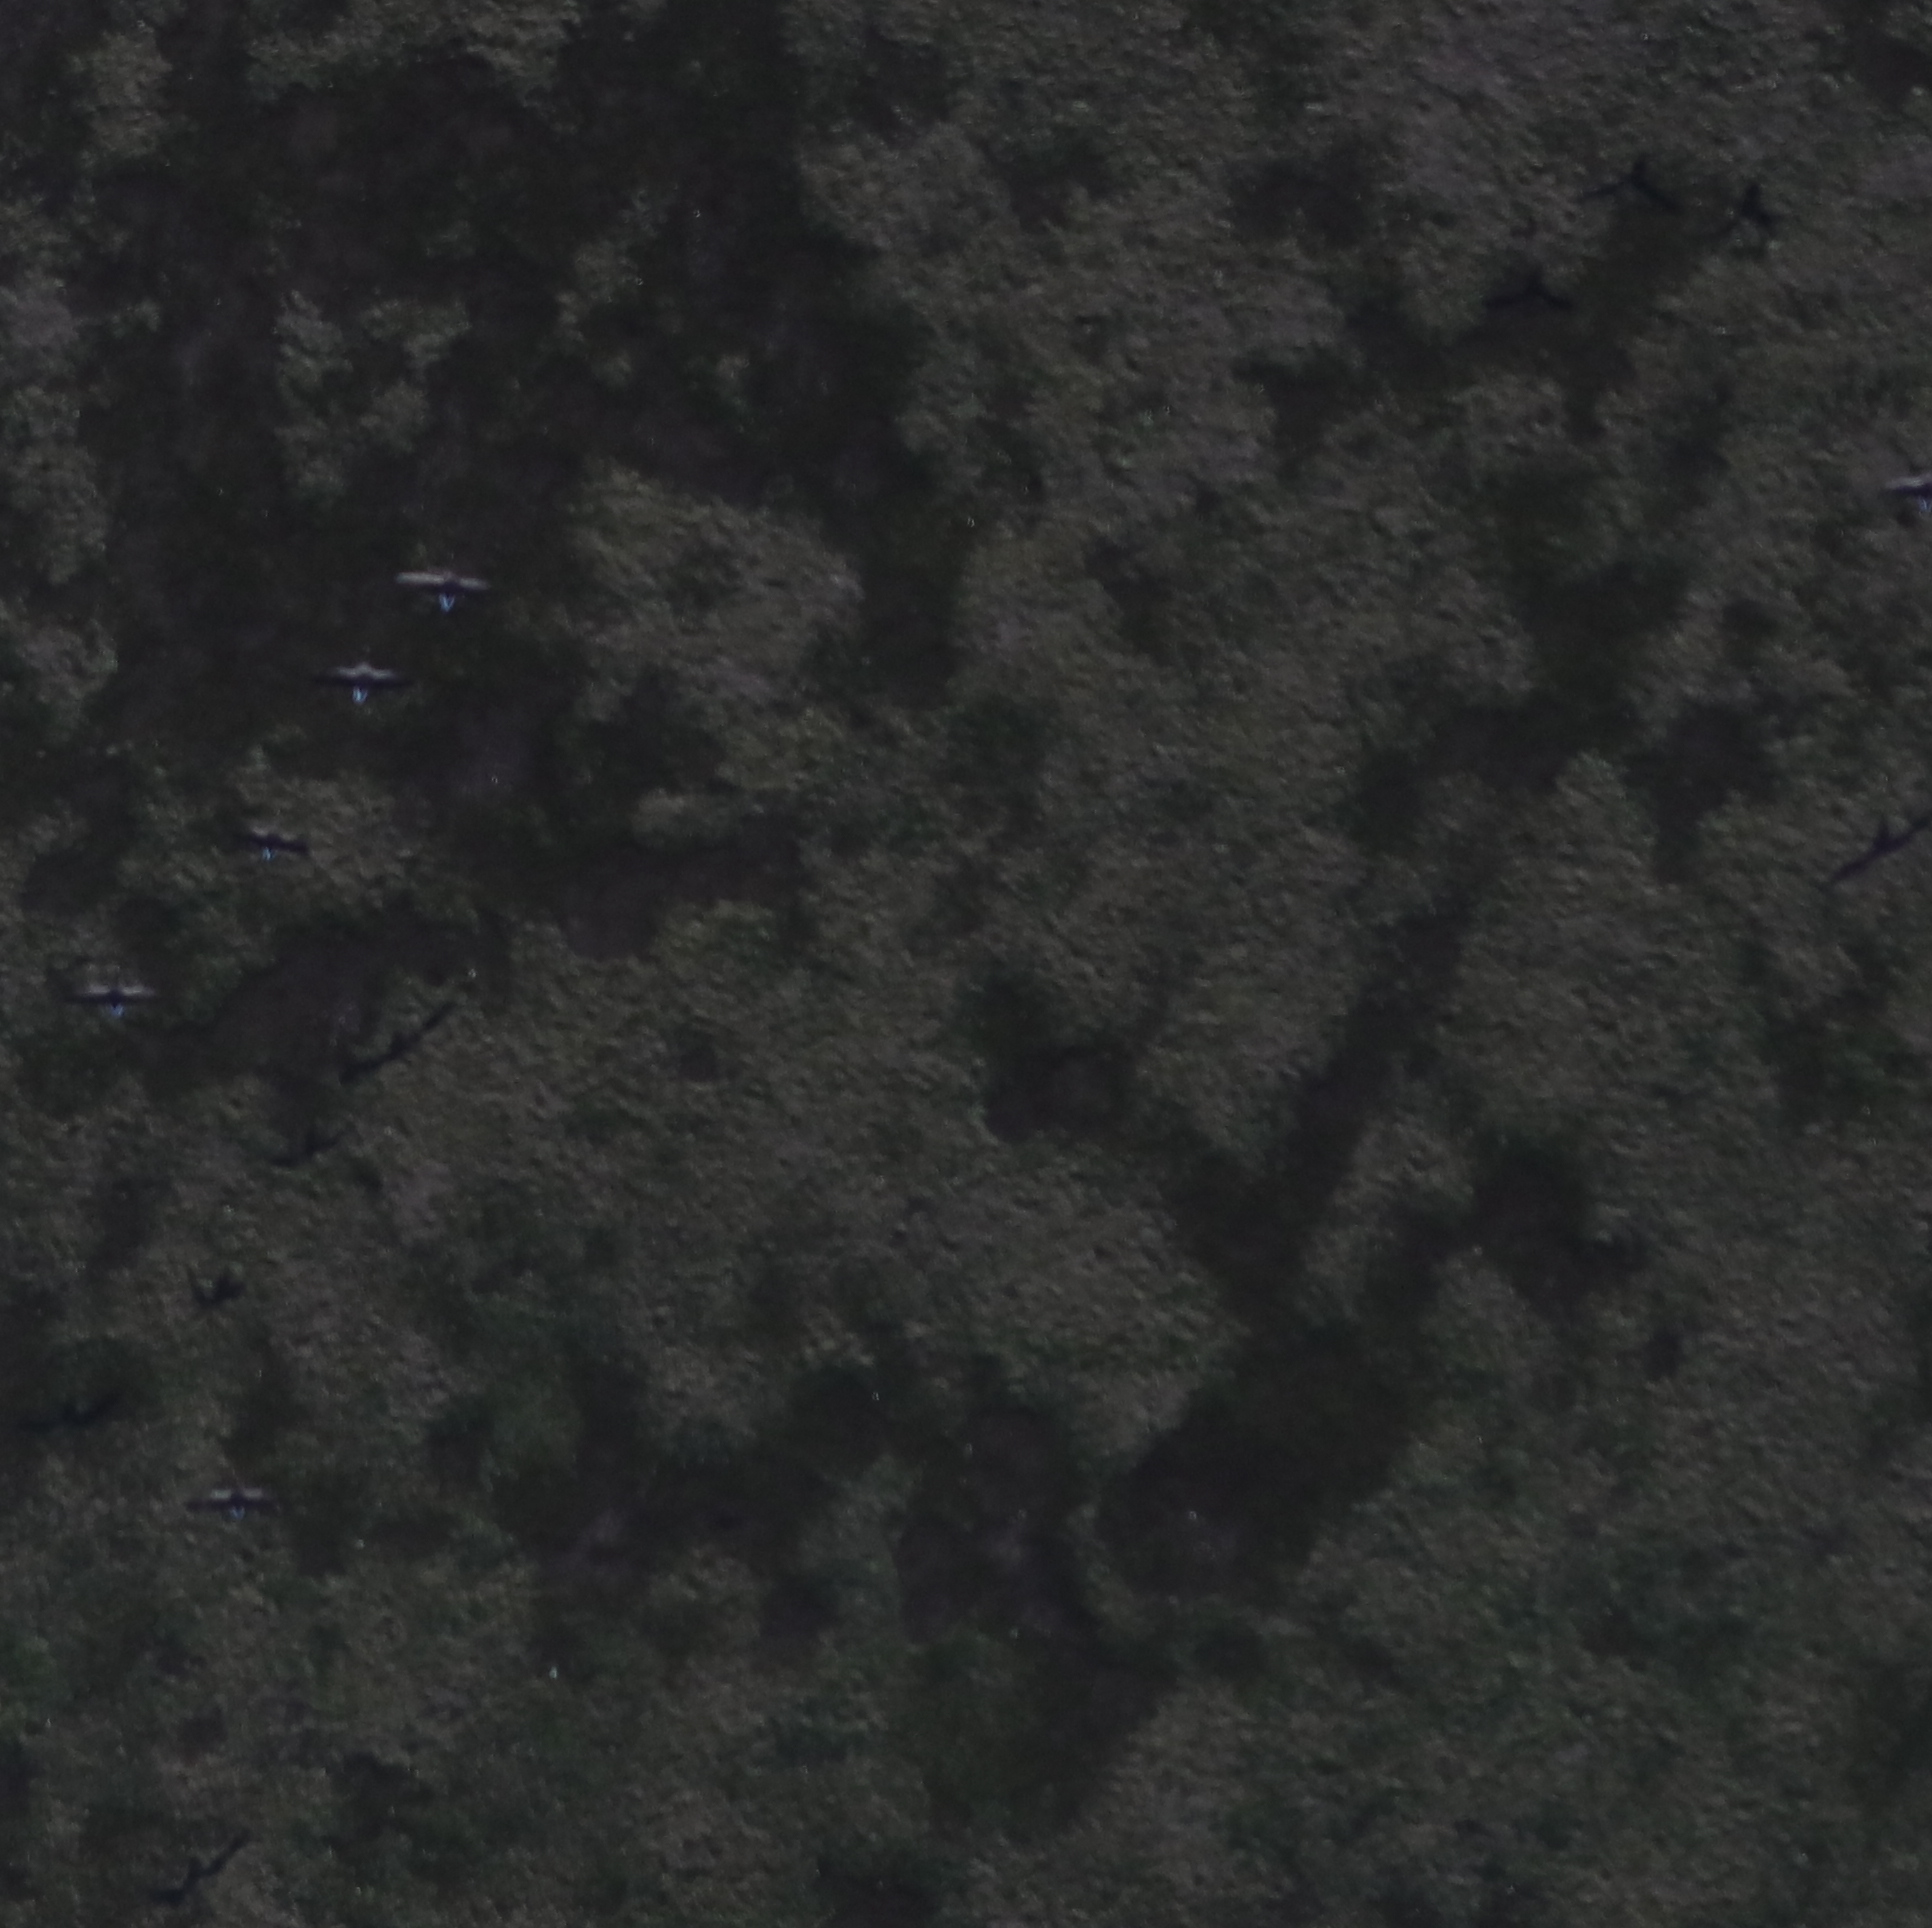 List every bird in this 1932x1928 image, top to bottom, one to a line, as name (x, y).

brant (1912, 500)
brant (445, 585)
brant (366, 692)
brant (264, 840)
brant (107, 1012)
brant (246, 1495)